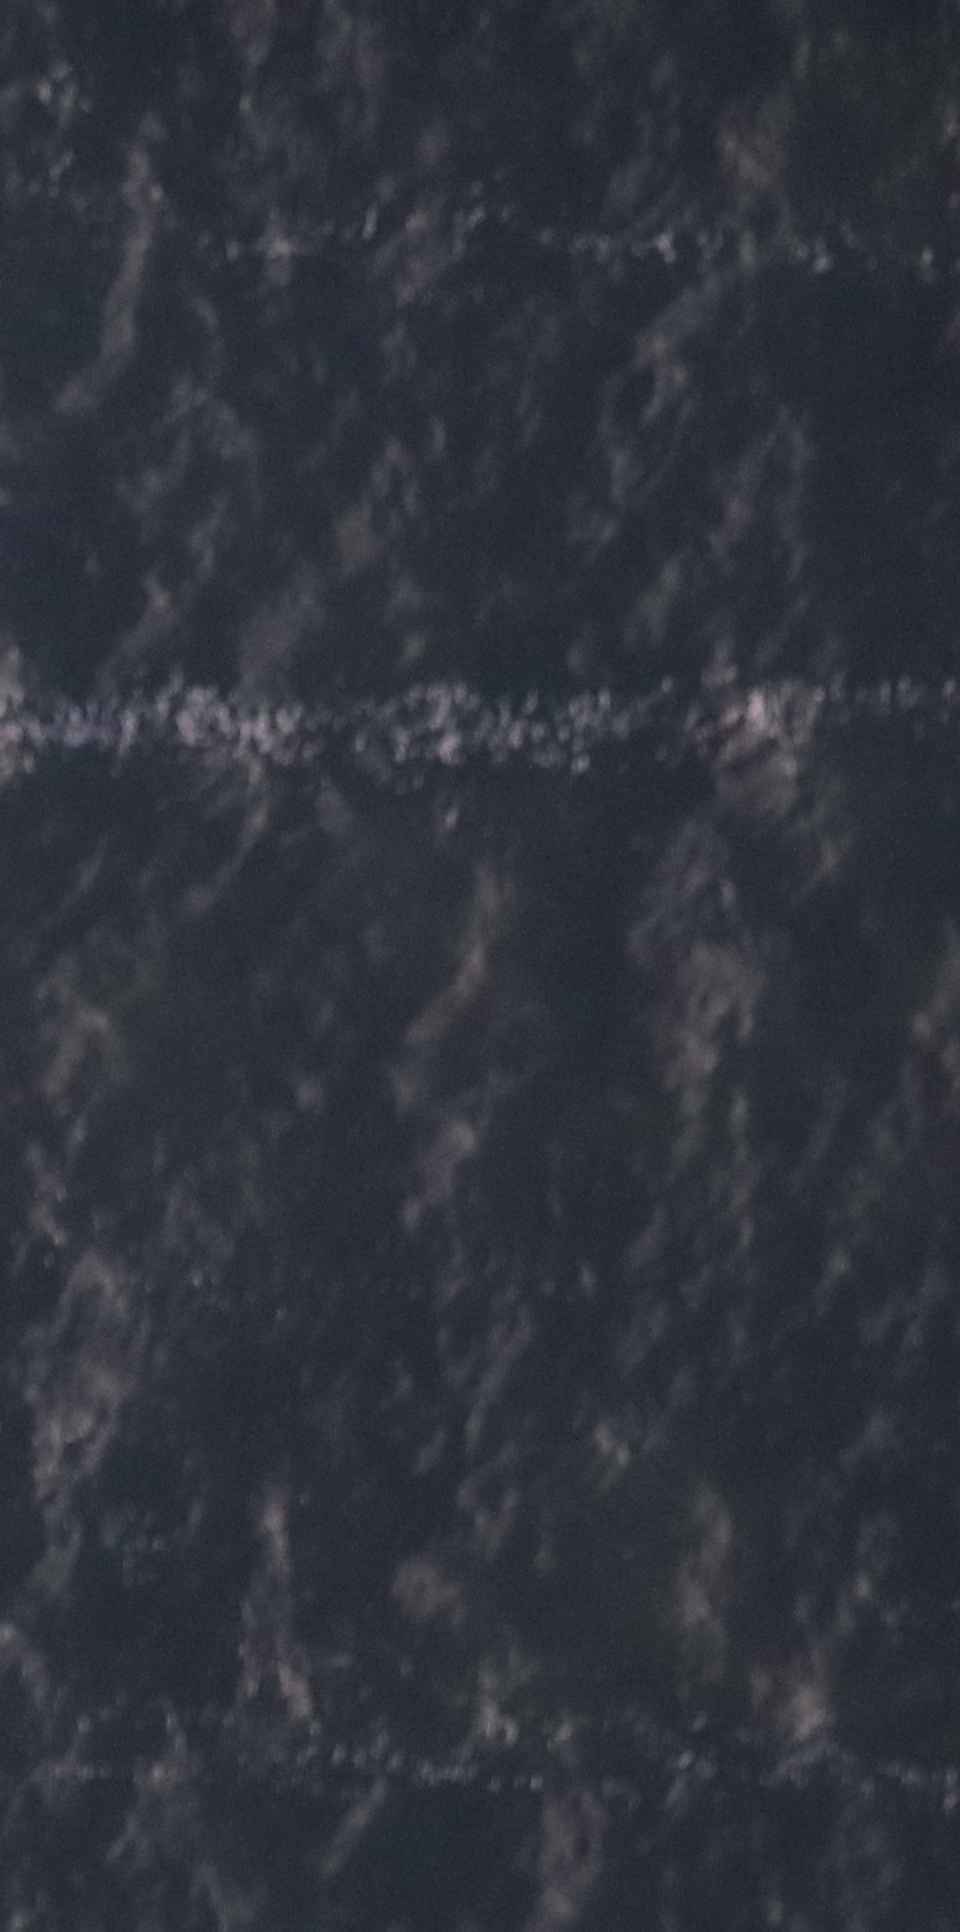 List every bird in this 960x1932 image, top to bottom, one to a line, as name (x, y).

None